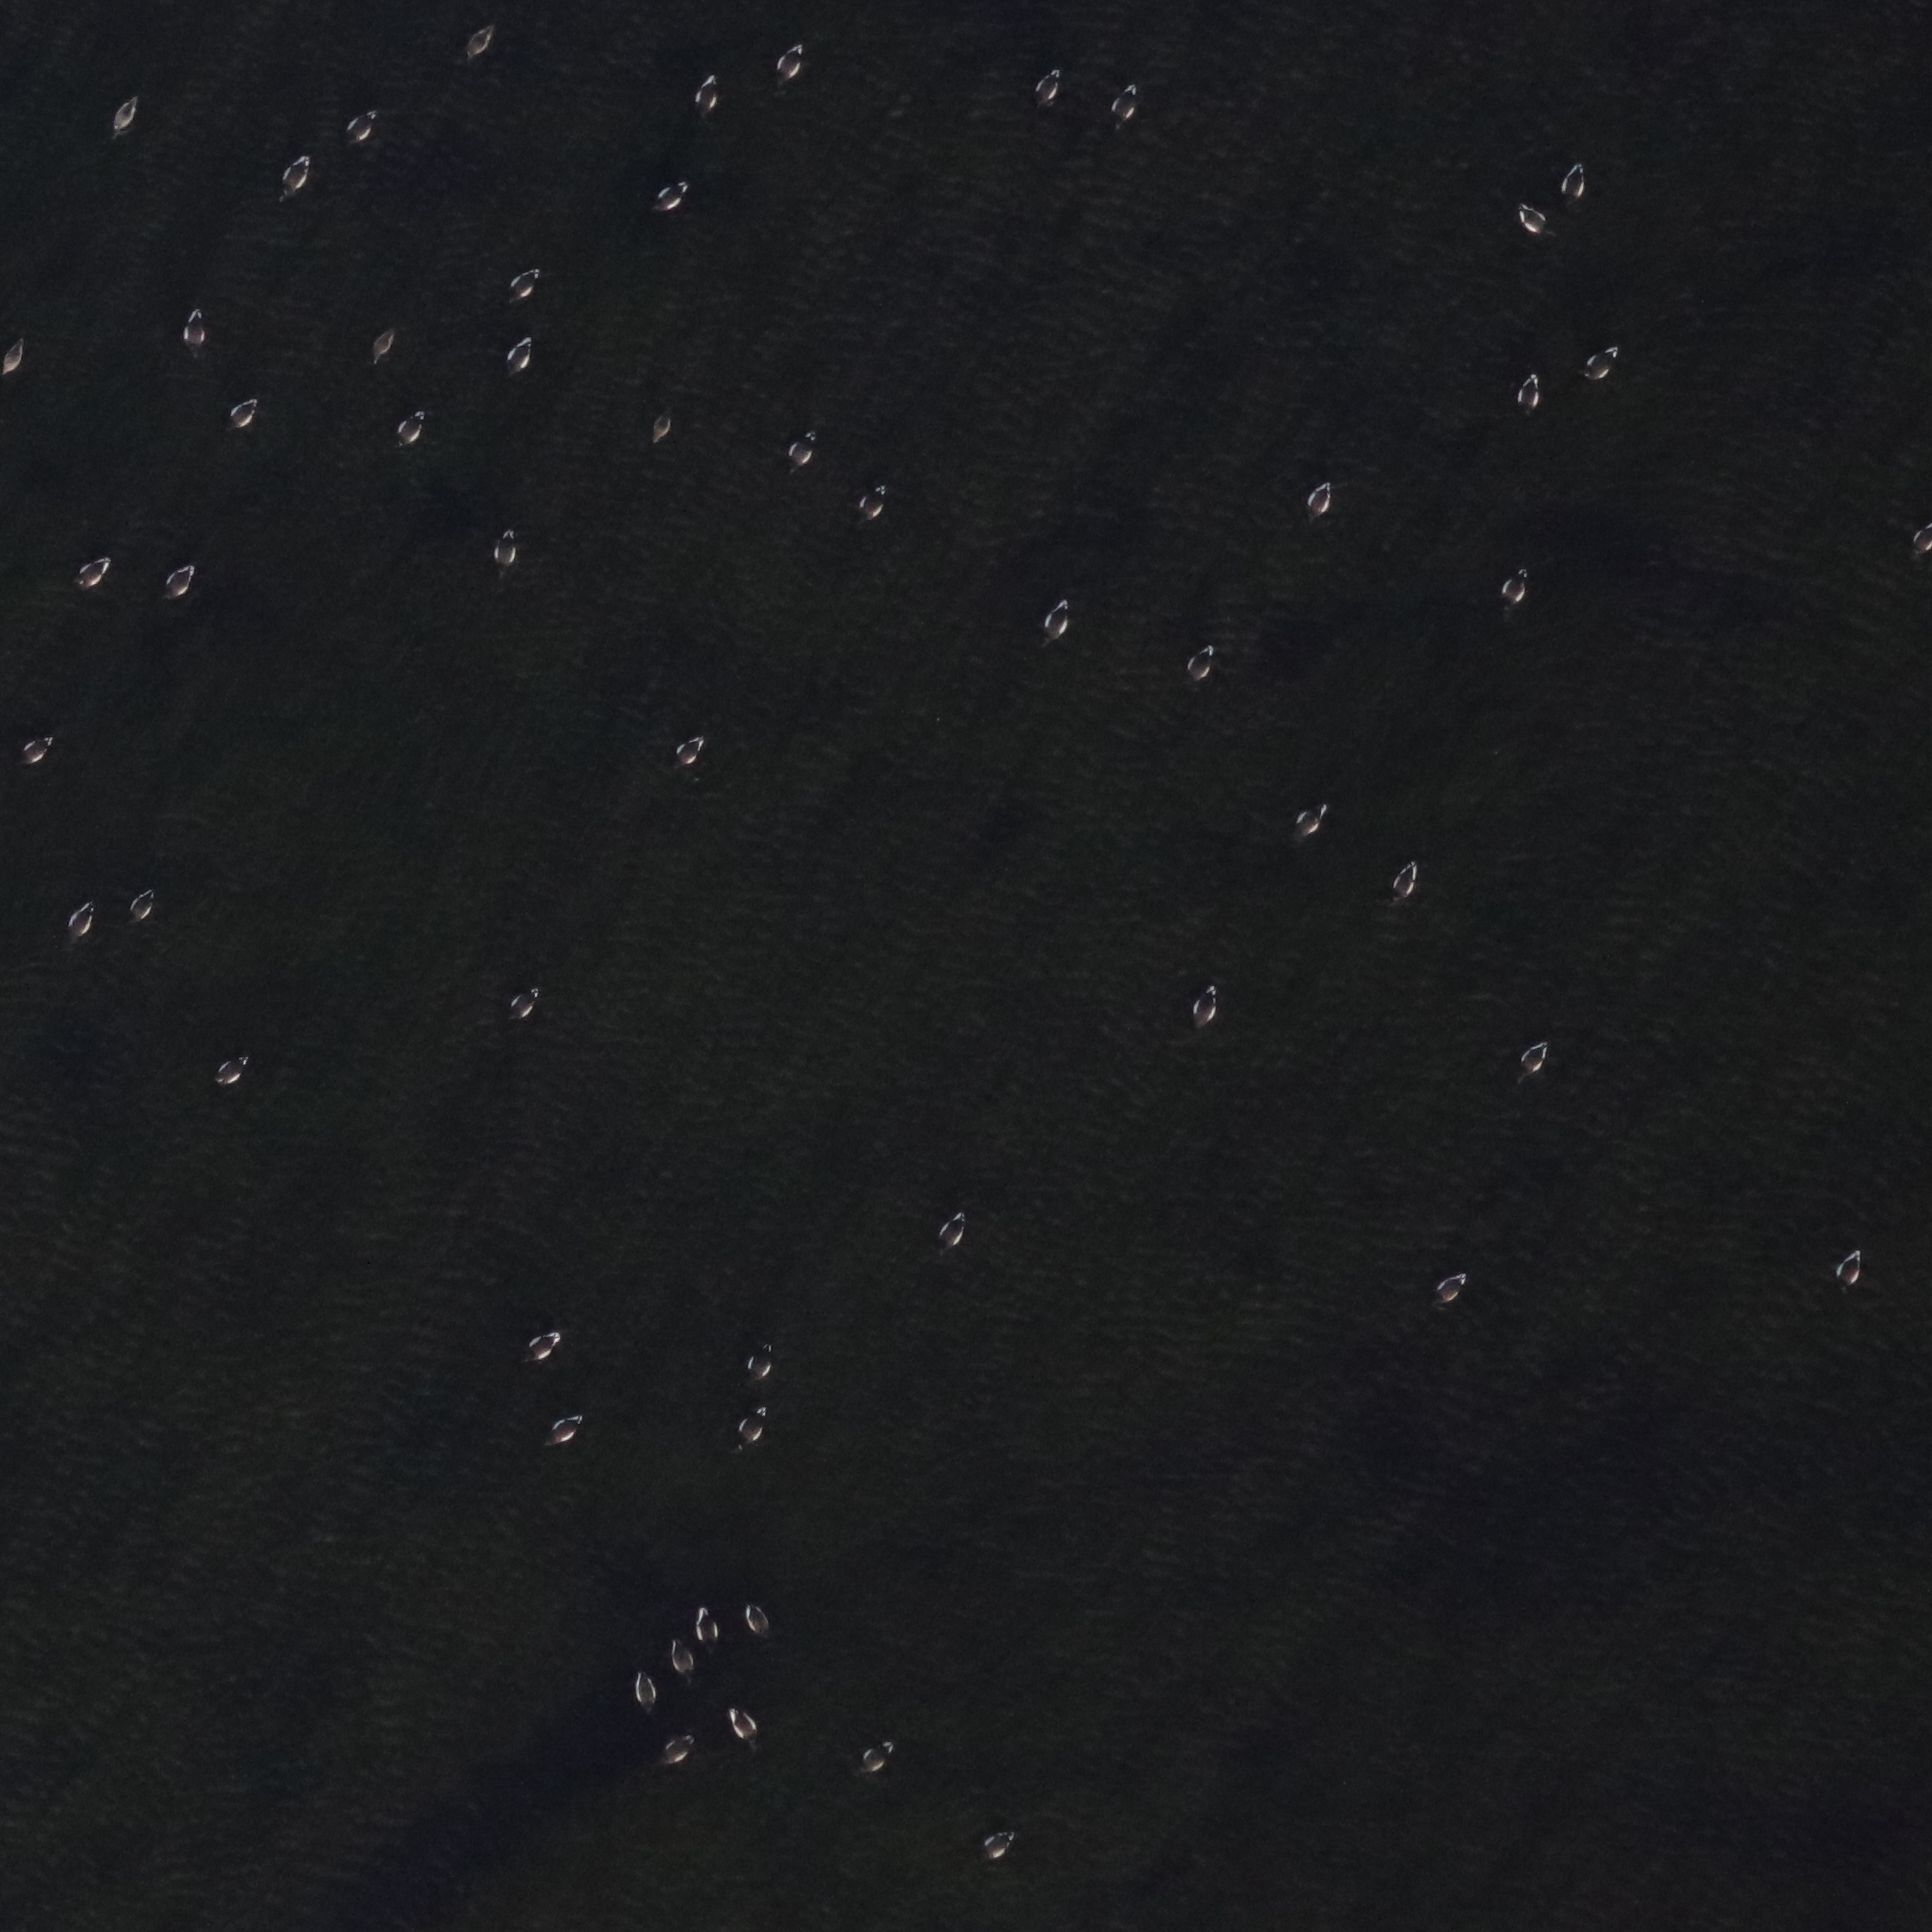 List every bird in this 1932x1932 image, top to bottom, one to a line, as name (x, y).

brant (475, 43)
brant (789, 65)
brant (1047, 88)
brant (707, 96)
brant (1125, 106)
other bird (125, 120)
brant (361, 127)
brant (293, 178)
brant (1573, 182)
brant (669, 196)
brant (1531, 220)
brant (522, 286)
brant (193, 331)
other bird (384, 342)
brant (518, 357)
other bird (6, 359)
brant (1599, 365)
brant (1528, 394)
brant (242, 415)
other bird (656, 427)
brant (409, 429)
brant (800, 451)
brant (1319, 500)
brant (872, 504)
brant (1924, 540)
brant (504, 551)
brant (92, 575)
brant (178, 584)
brant (1513, 589)
brant (1057, 621)
brant (1200, 666)
brant (35, 750)
brant (688, 751)
brant (1309, 821)
brant (1403, 883)
brant (139, 906)
brant (81, 923)
brant (523, 1003)
brant (1204, 1009)
brant (1534, 1060)
brant (229, 1069)
brant (952, 1231)
brant (1848, 1270)
brant (1450, 1289)
brant (542, 1345)
brant (757, 1364)
brant (749, 1429)
brant (563, 1430)
brant (757, 1619)
brant (712, 1630)
brant (683, 1661)
brant (645, 1693)
brant (742, 1726)
brant (676, 1749)
brant (874, 1757)
brant (997, 1843)